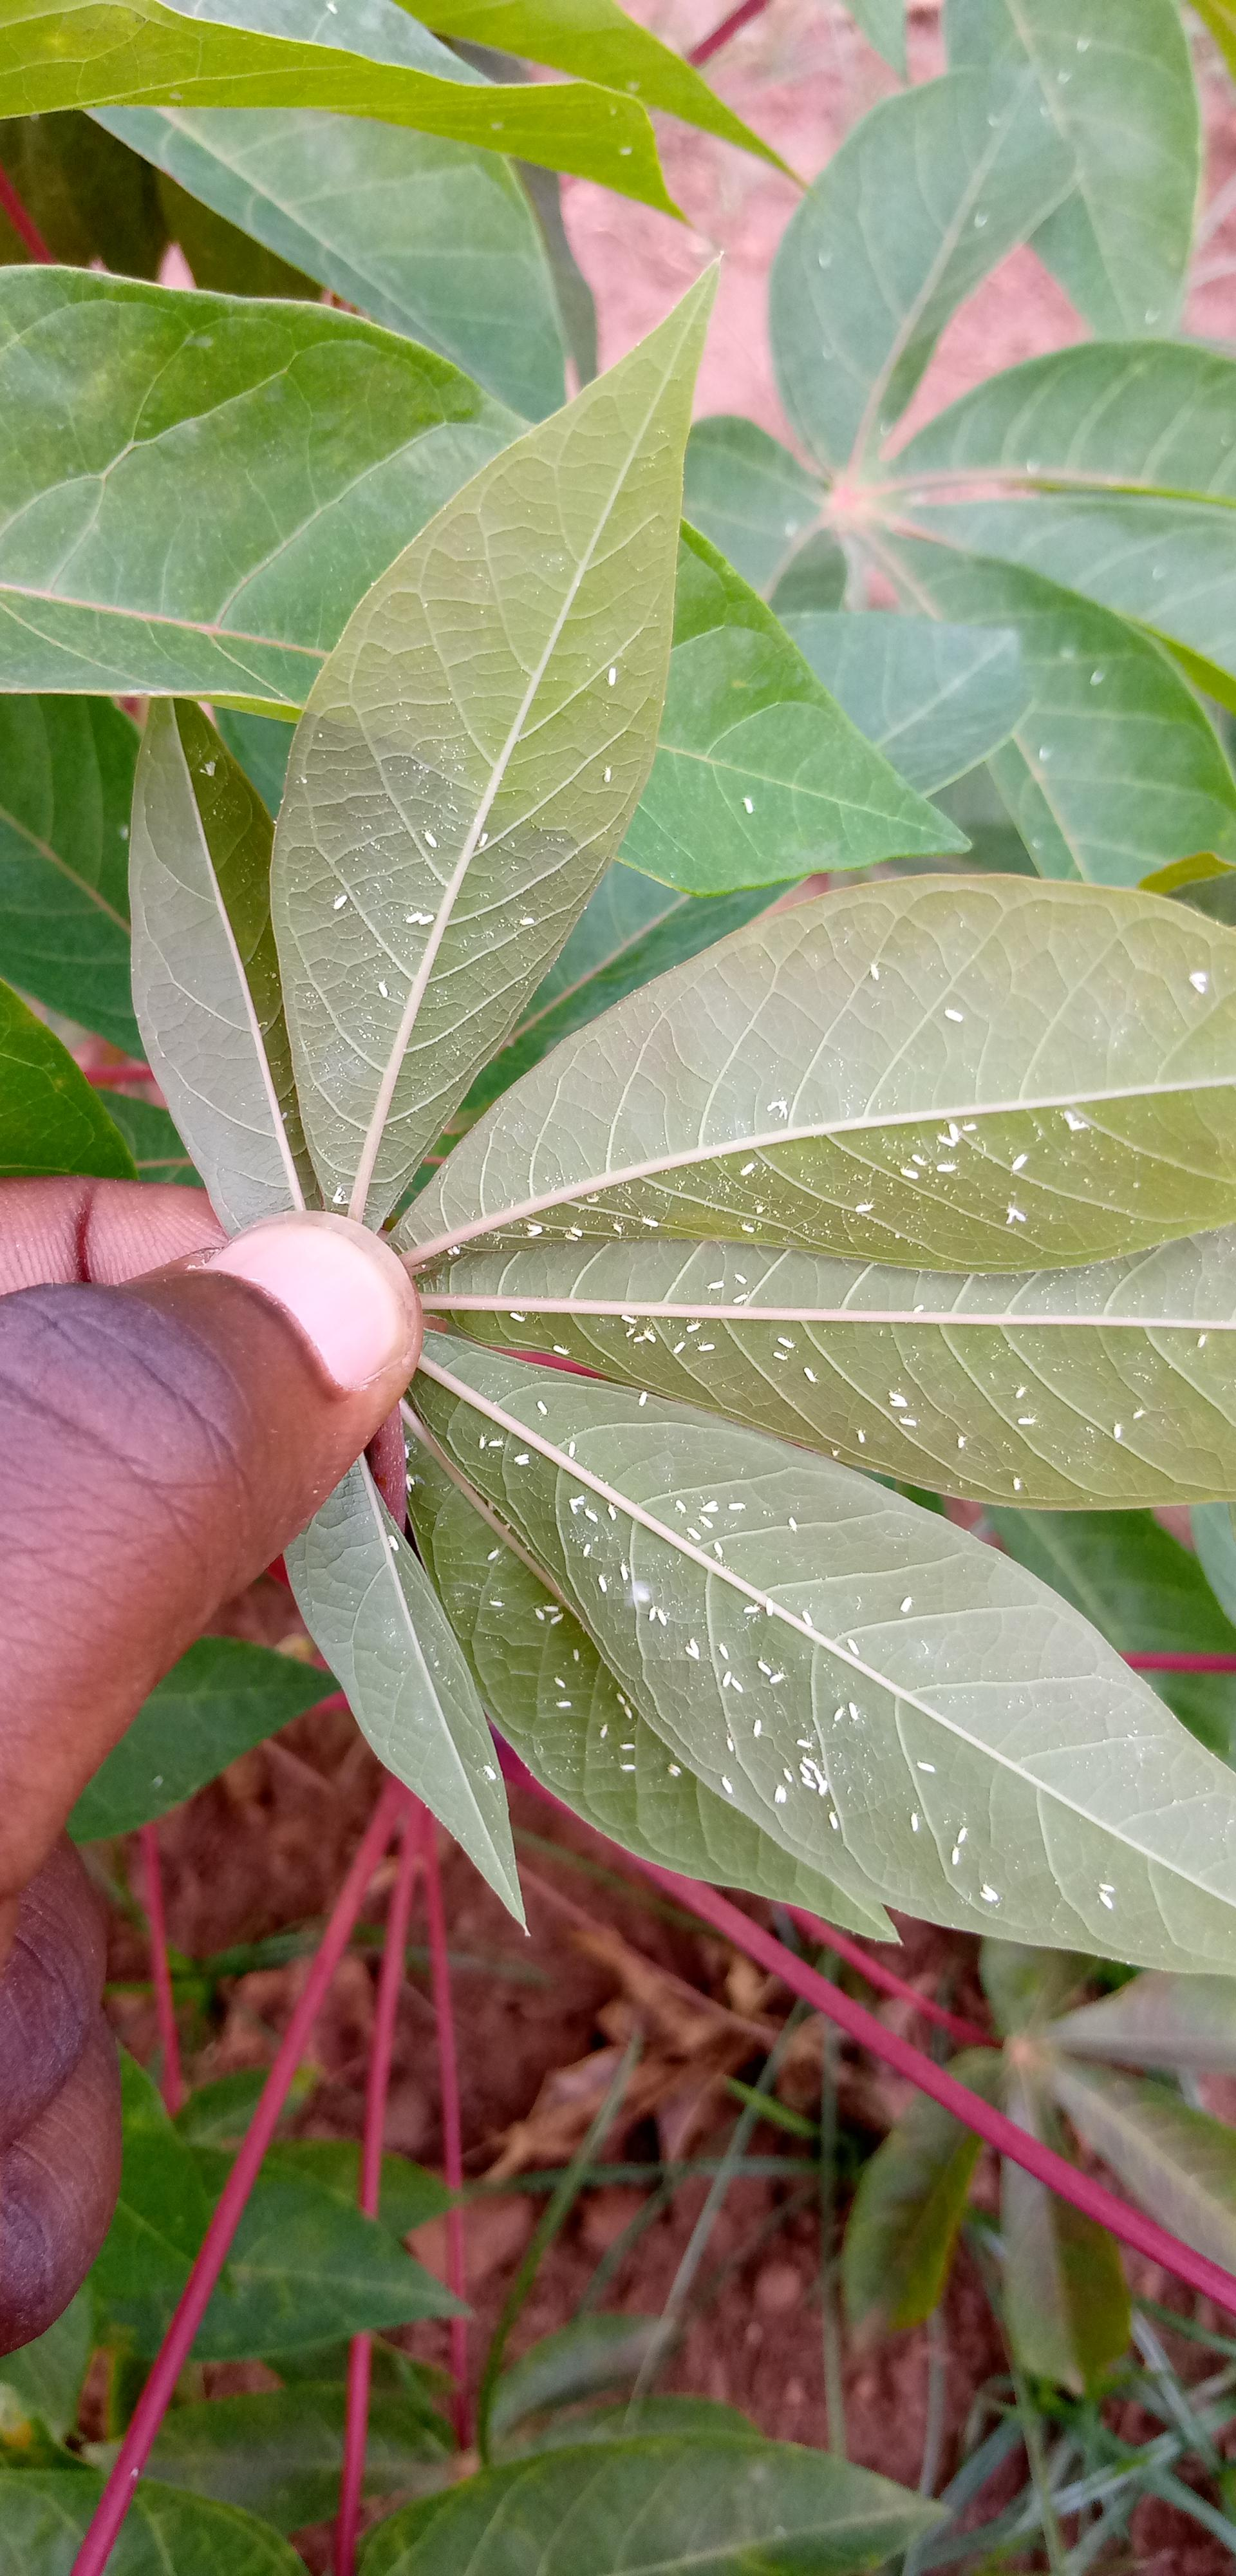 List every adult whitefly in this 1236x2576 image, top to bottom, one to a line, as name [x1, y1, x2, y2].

whitefly [601, 664, 623, 692]
whitefly [199, 758, 220, 781]
whitefly [600, 764, 614, 786]
whitefly [737, 788, 768, 821]
whitefly [420, 827, 440, 850]
whitefly [476, 829, 491, 849]
whitefly [328, 890, 352, 914]
whitefly [403, 911, 423, 924]
whitefly [419, 912, 437, 931]
whitefly [514, 914, 538, 931]
whitefly [866, 960, 883, 982]
whitefly [1186, 968, 1208, 994]
whitefly [374, 976, 392, 1001]
whitefly [941, 1004, 966, 1025]
whitefly [765, 1097, 792, 1122]
whitefly [1064, 1106, 1074, 1124]
whitefly [960, 1119, 981, 1135]
whitefly [947, 1120, 961, 1142]
whitefly [1067, 1120, 1091, 1133]
whitefly [933, 1132, 957, 1150]
whitefly [1007, 1150, 1032, 1174]
whitefly [909, 1151, 928, 1168]
whitefly [932, 1160, 959, 1175]
whitefly [738, 1161, 762, 1177]
whitefly [897, 1165, 923, 1183]
whitefly [330, 1183, 352, 1207]
whitefly [584, 1190, 604, 1207]
whitefly [852, 1199, 878, 1216]
whitefly [753, 1202, 765, 1215]
whitefly [1001, 1202, 1029, 1227]
whitefly [639, 1213, 662, 1231]
whitefly [525, 1218, 544, 1231]
whitefly [610, 1220, 624, 1235]
whitefly [739, 1220, 761, 1235]
whitefly [568, 1223, 586, 1236]
whitefly [523, 1229, 543, 1238]
whitefly [561, 1231, 581, 1244]
whitefly [451, 1245, 463, 1256]
whitefly [444, 1247, 453, 1257]
whitefly [733, 1271, 749, 1285]
whitefly [704, 1276, 724, 1293]
whitefly [729, 1291, 749, 1305]
whitefly [910, 1301, 931, 1314]
whitefly [508, 1308, 529, 1325]
whitefly [617, 1312, 639, 1326]
whitefly [683, 1318, 704, 1335]
whitefly [622, 1324, 635, 1340]
whitefly [642, 1328, 658, 1345]
whitefly [1193, 1330, 1212, 1352]
whitefly [631, 1332, 646, 1347]
whitefly [774, 1335, 797, 1349]
whitefly [670, 1338, 690, 1356]
whitefly [695, 1341, 718, 1354]
whitefly [548, 1342, 574, 1358]
whitefly [770, 1350, 791, 1363]
whitefly [800, 1365, 818, 1388]
whitefly [1011, 1383, 1035, 1404]
whitefly [637, 1385, 652, 1412]
whitefly [886, 1391, 907, 1401]
whitefly [534, 1398, 550, 1419]
whitefly [888, 1399, 908, 1409]
whitefly [1128, 1403, 1147, 1421]
whitefly [895, 1416, 921, 1429]
whitefly [1015, 1416, 1038, 1427]
whitefly [1109, 1419, 1127, 1441]
whitefly [852, 1426, 870, 1449]
whitefly [477, 1431, 487, 1451]
whitefly [953, 1432, 971, 1452]
whitefly [487, 1437, 507, 1450]
whitefly [565, 1439, 579, 1460]
whitefly [402, 1441, 411, 1461]
whitefly [828, 1445, 841, 1457]
whitefly [513, 1452, 530, 1463]
whitefly [516, 1459, 531, 1468]
whitefly [404, 1471, 421, 1495]
whitefly [1008, 1472, 1024, 1492]
whitefly [566, 1489, 587, 1517]
whitefly [726, 1495, 748, 1512]
whitefly [673, 1498, 686, 1515]
whitefly [697, 1500, 720, 1515]
whitefly [605, 1501, 621, 1522]
whitefly [583, 1506, 601, 1525]
whitefly [696, 1513, 716, 1531]
whitefly [786, 1514, 800, 1533]
whitefly [682, 1524, 702, 1542]
whitefly [385, 1532, 407, 1553]
whitefly [712, 1540, 727, 1561]
whitefly [579, 1541, 594, 1561]
whitefly [483, 1546, 500, 1566]
whitefly [617, 1561, 632, 1584]
whitefly [596, 1572, 609, 1595]
whitefly [899, 1593, 913, 1618]
whitefly [485, 1595, 508, 1614]
whitefly [763, 1595, 776, 1620]
whitefly [738, 1602, 760, 1616]
whitefly [647, 1602, 657, 1625]
whitefly [543, 1604, 559, 1613]
whitefly [532, 1605, 547, 1624]
whitefly [656, 1606, 673, 1630]
whitefly [800, 1609, 816, 1629]
whitefly [550, 1611, 565, 1625]
whitefly [688, 1634, 698, 1650]
whitefly [844, 1634, 865, 1658]
whitefly [716, 1642, 731, 1660]
whitefly [571, 1645, 582, 1665]
whitefly [683, 1645, 701, 1662]
whitefly [756, 1658, 772, 1677]
whitefly [719, 1670, 733, 1691]
whitefly [769, 1671, 788, 1687]
whitefly [552, 1674, 568, 1689]
whitefly [727, 1674, 747, 1697]
whitefly [615, 1691, 628, 1705]
whitefly [845, 1698, 865, 1723]
whitefly [553, 1700, 574, 1709]
whitefly [832, 1703, 844, 1724]
whitefly [621, 1705, 634, 1722]
whitefly [749, 1715, 766, 1741]
whitefly [597, 1723, 610, 1739]
whitefly [722, 1734, 738, 1754]
whitefly [793, 1736, 817, 1754]
whitefly [617, 1739, 639, 1753]
whitefly [799, 1754, 821, 1768]
whitefly [913, 1759, 939, 1775]
whitefly [617, 1761, 637, 1776]
whitefly [666, 1761, 683, 1779]
whitefly [480, 1761, 500, 1784]
whitefly [796, 1763, 814, 1778]
whitefly [778, 1765, 796, 1784]
whitefly [809, 1766, 825, 1783]
whitefly [717, 1773, 736, 1797]
whitefly [799, 1774, 818, 1792]
whitefly [819, 1779, 830, 1801]
whitefly [773, 1782, 781, 1804]
whitefly [780, 1785, 791, 1808]
whitefly [825, 1806, 847, 1832]
whitefly [906, 1808, 921, 1832]
whitefly [955, 1824, 968, 1844]
whitefly [948, 1843, 962, 1868]
whitefly [1095, 1880, 1119, 1894]
whitefly [980, 1882, 1000, 1902]
whitefly [977, 1890, 993, 1906]
whitefly [1096, 1890, 1116, 1911]